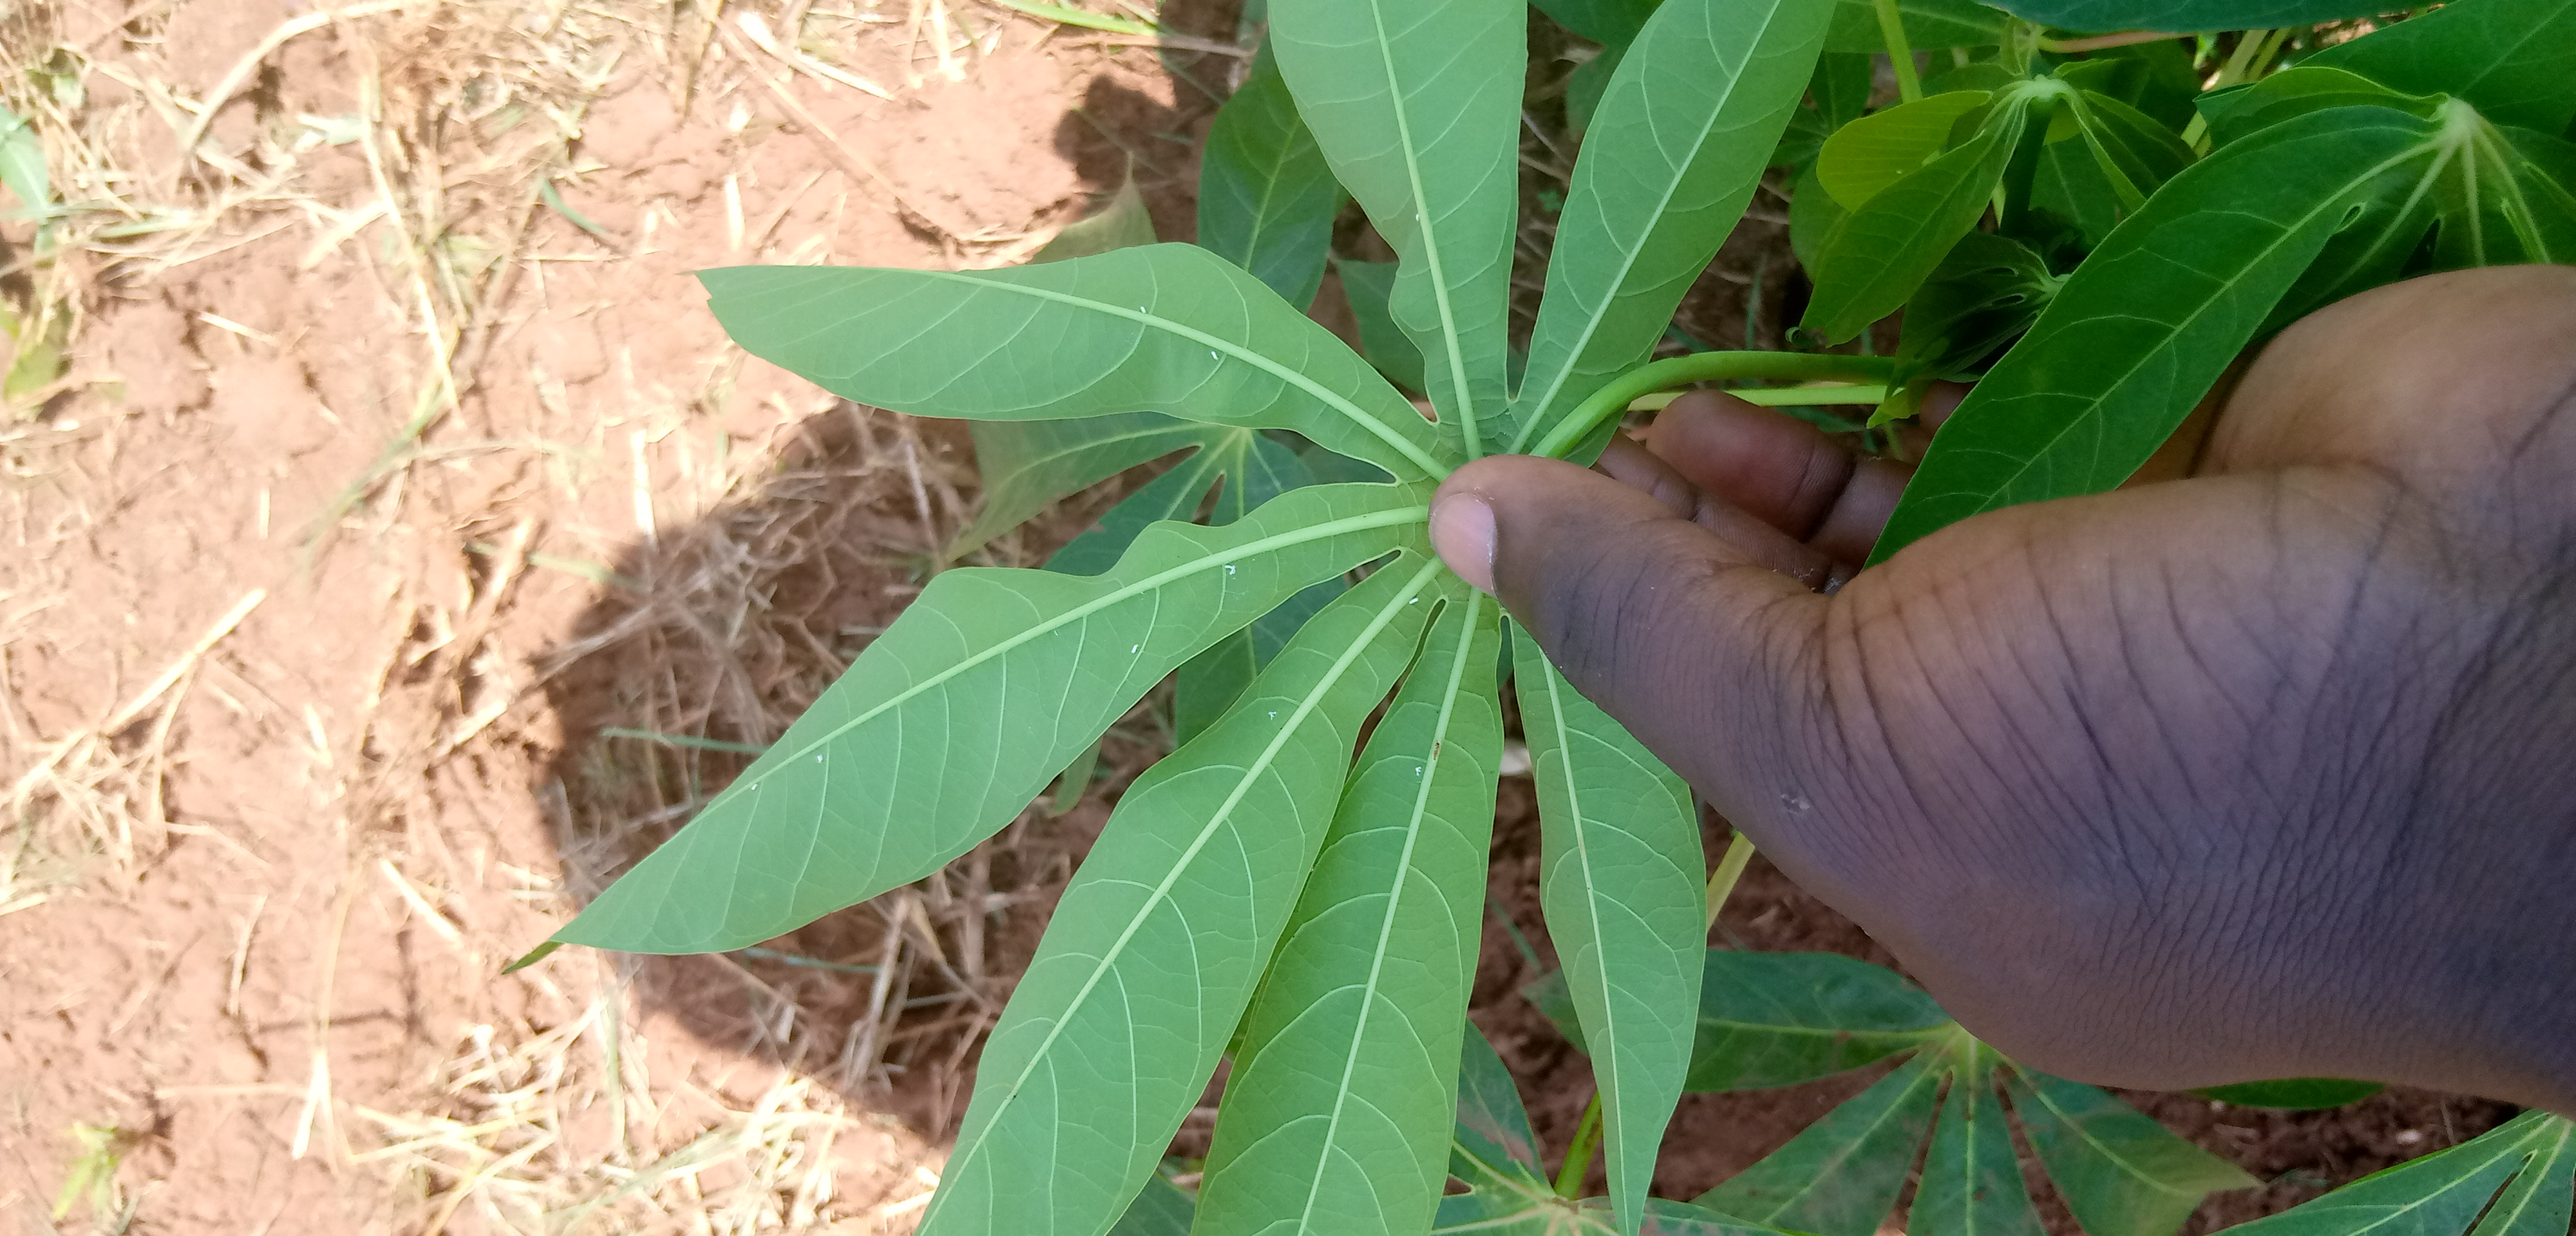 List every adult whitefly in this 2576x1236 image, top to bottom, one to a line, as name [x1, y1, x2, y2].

whitefly [1414, 212, 1421, 223]
whitefly [1139, 304, 1148, 315]
whitefly [1210, 348, 1220, 362]
whitefly [1223, 563, 1238, 577]
whitefly [1407, 596, 1419, 604]
whitefly [1130, 641, 1141, 657]
whitefly [1267, 709, 1279, 722]
whitefly [817, 753, 824, 765]
whitefly [1414, 763, 1426, 780]
whitefly [750, 782, 759, 793]